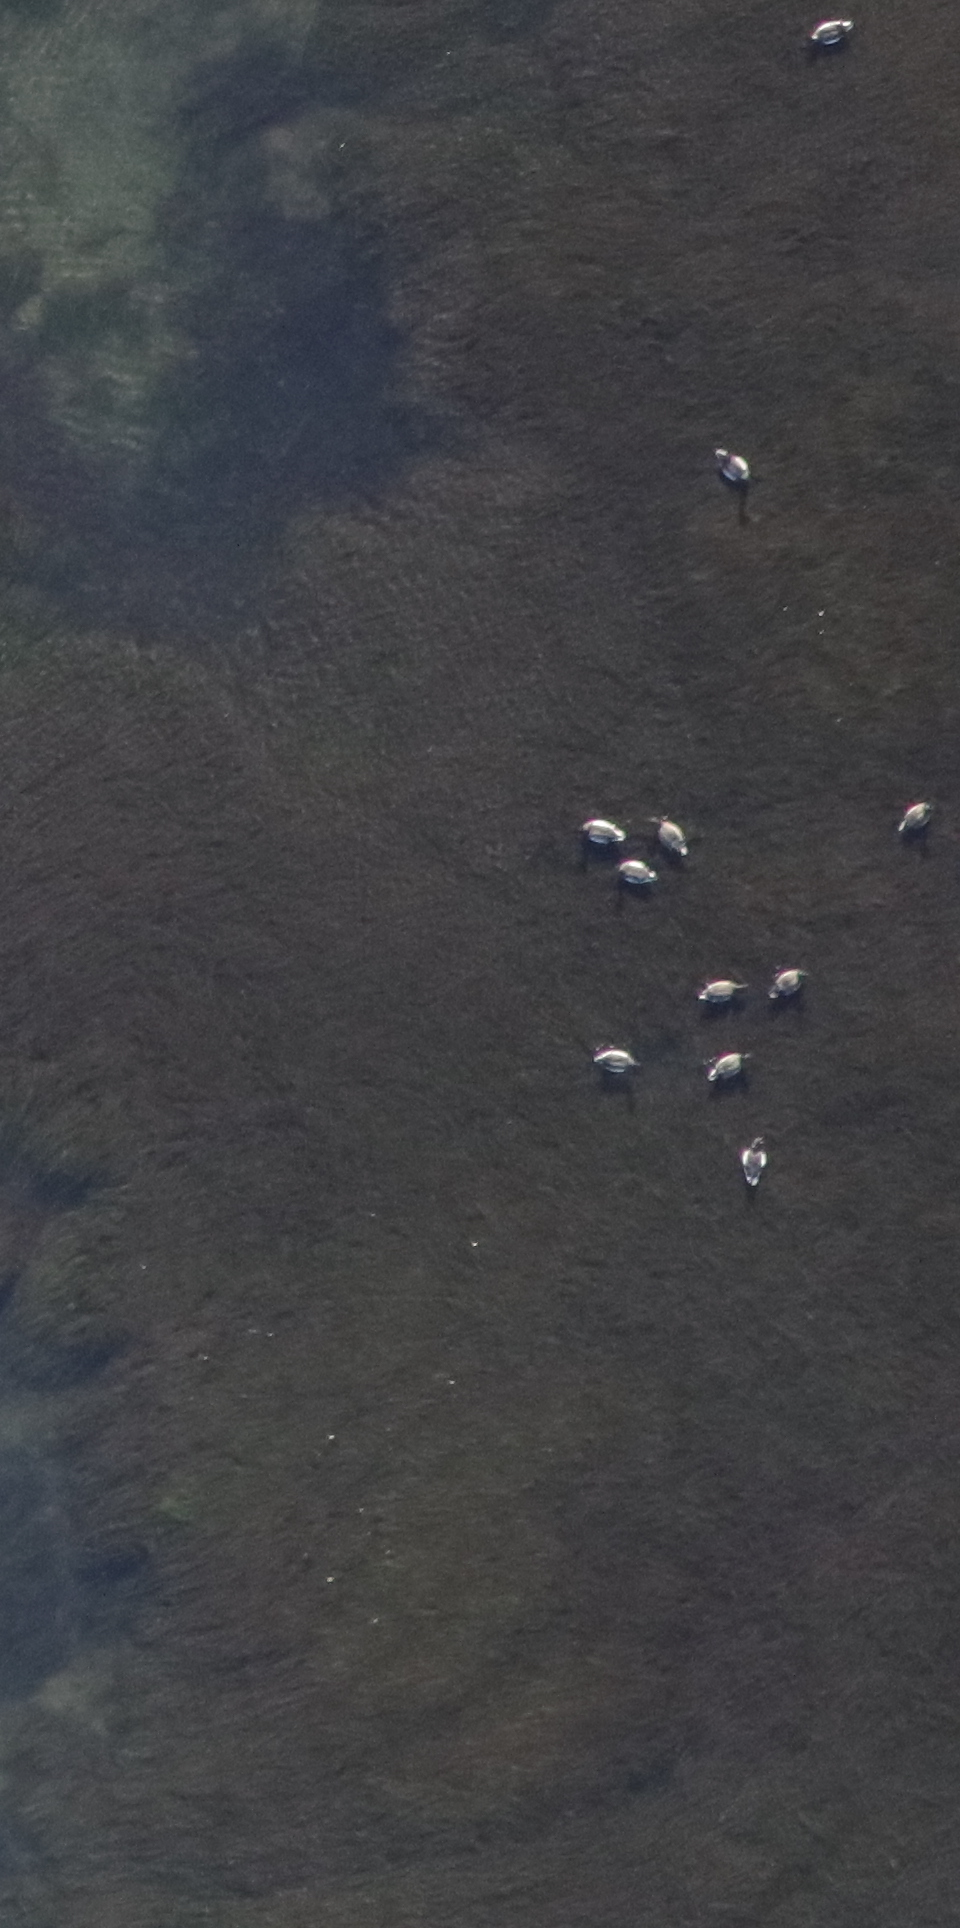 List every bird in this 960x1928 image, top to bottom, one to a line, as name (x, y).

brant (829, 33)
brant (732, 468)
brant (915, 817)
brant (601, 833)
brant (672, 836)
brant (632, 870)
brant (788, 983)
brant (720, 990)
brant (614, 1061)
brant (729, 1066)
brant (755, 1161)